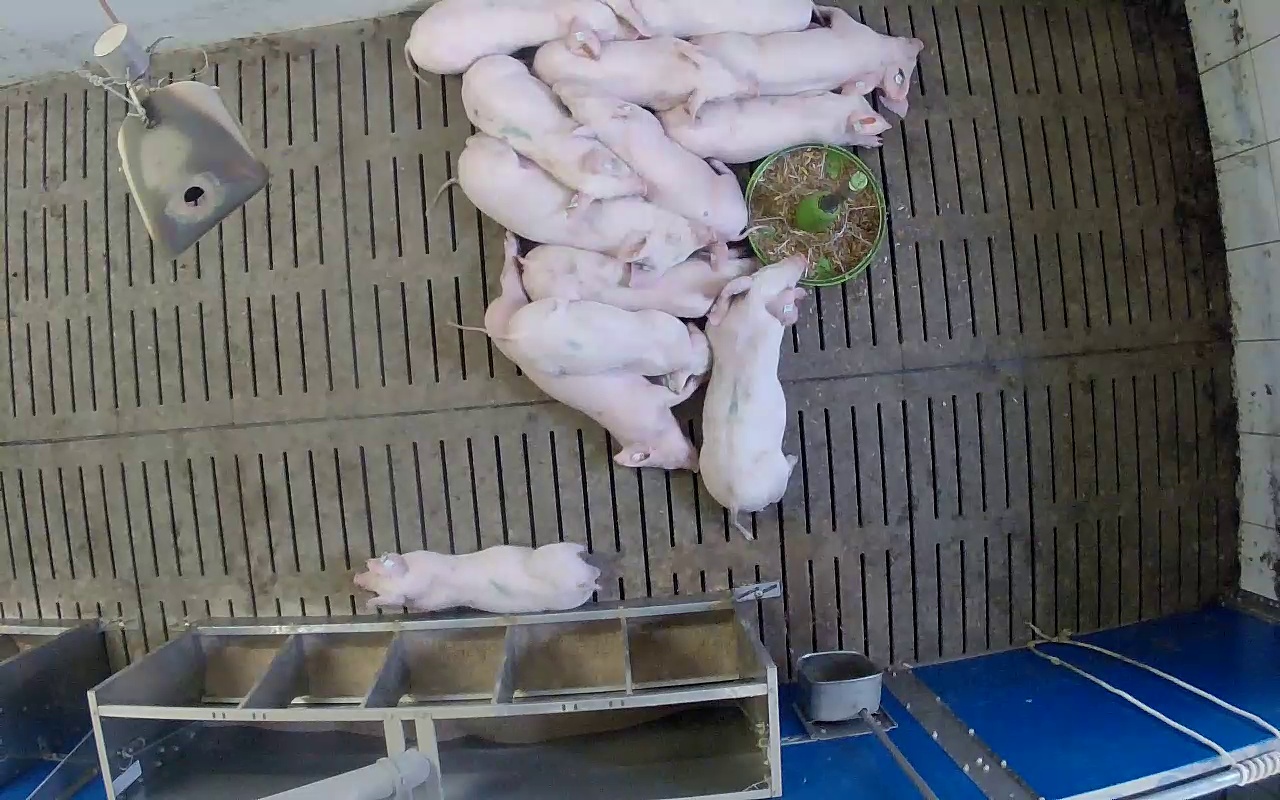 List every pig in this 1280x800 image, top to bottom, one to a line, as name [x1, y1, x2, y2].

pig [404, 0, 642, 84]
pig [600, 0, 827, 39]
pig [688, 2, 926, 119]
pig [529, 37, 761, 123]
pig [460, 54, 649, 223]
pig [654, 70, 894, 164]
pig [552, 83, 769, 245]
pig [434, 131, 718, 291]
pig [449, 229, 713, 475]
pig [515, 241, 765, 320]
pig [697, 249, 810, 542]
pig [495, 295, 714, 397]
pig [355, 539, 602, 615]